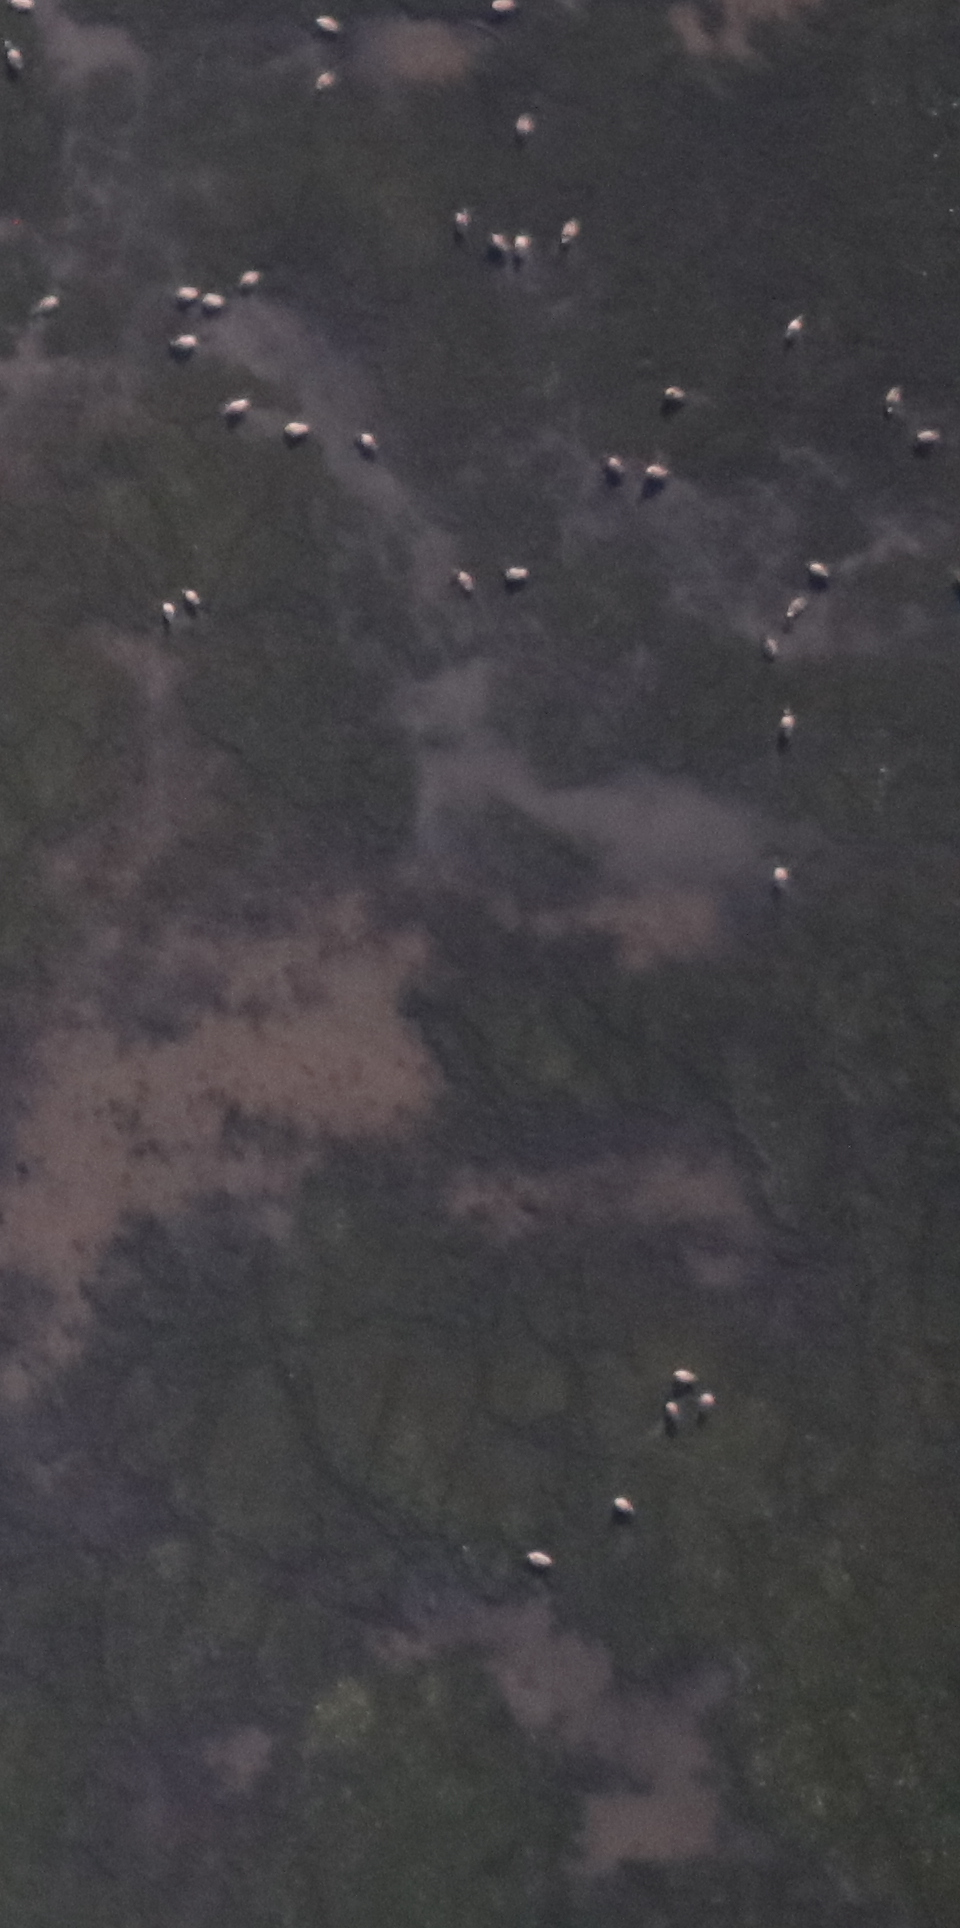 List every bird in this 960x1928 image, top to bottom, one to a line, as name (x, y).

Canada goose (24, 3)
Canada goose (505, 3)
Canada goose (330, 23)
Canada goose (14, 58)
Canada goose (327, 78)
Canada goose (526, 124)
Canada goose (461, 217)
Canada goose (569, 231)
Canada goose (500, 242)
Canada goose (521, 245)
Canada goose (247, 280)
Canada goose (189, 295)
Canada goose (50, 302)
Canada goose (212, 303)
Canada goose (795, 325)
Canada goose (187, 342)
Canada goose (678, 392)
Canada goose (892, 399)
Canada goose (239, 407)
Canada goose (296, 430)
Canada goose (929, 435)
Canada goose (369, 441)
Canada goose (616, 464)
Canada goose (657, 471)
Canada goose (819, 569)
Canada goose (515, 574)
Canada goose (467, 583)
Canada goose (193, 594)
Canada goose (800, 604)
Canada goose (170, 611)
Canada goose (771, 645)
Canada goose (788, 726)
Canada goose (781, 876)
Canada goose (684, 1377)
Canada goose (706, 1400)
Canada goose (673, 1408)
Canada goose (626, 1506)
Canada goose (538, 1559)